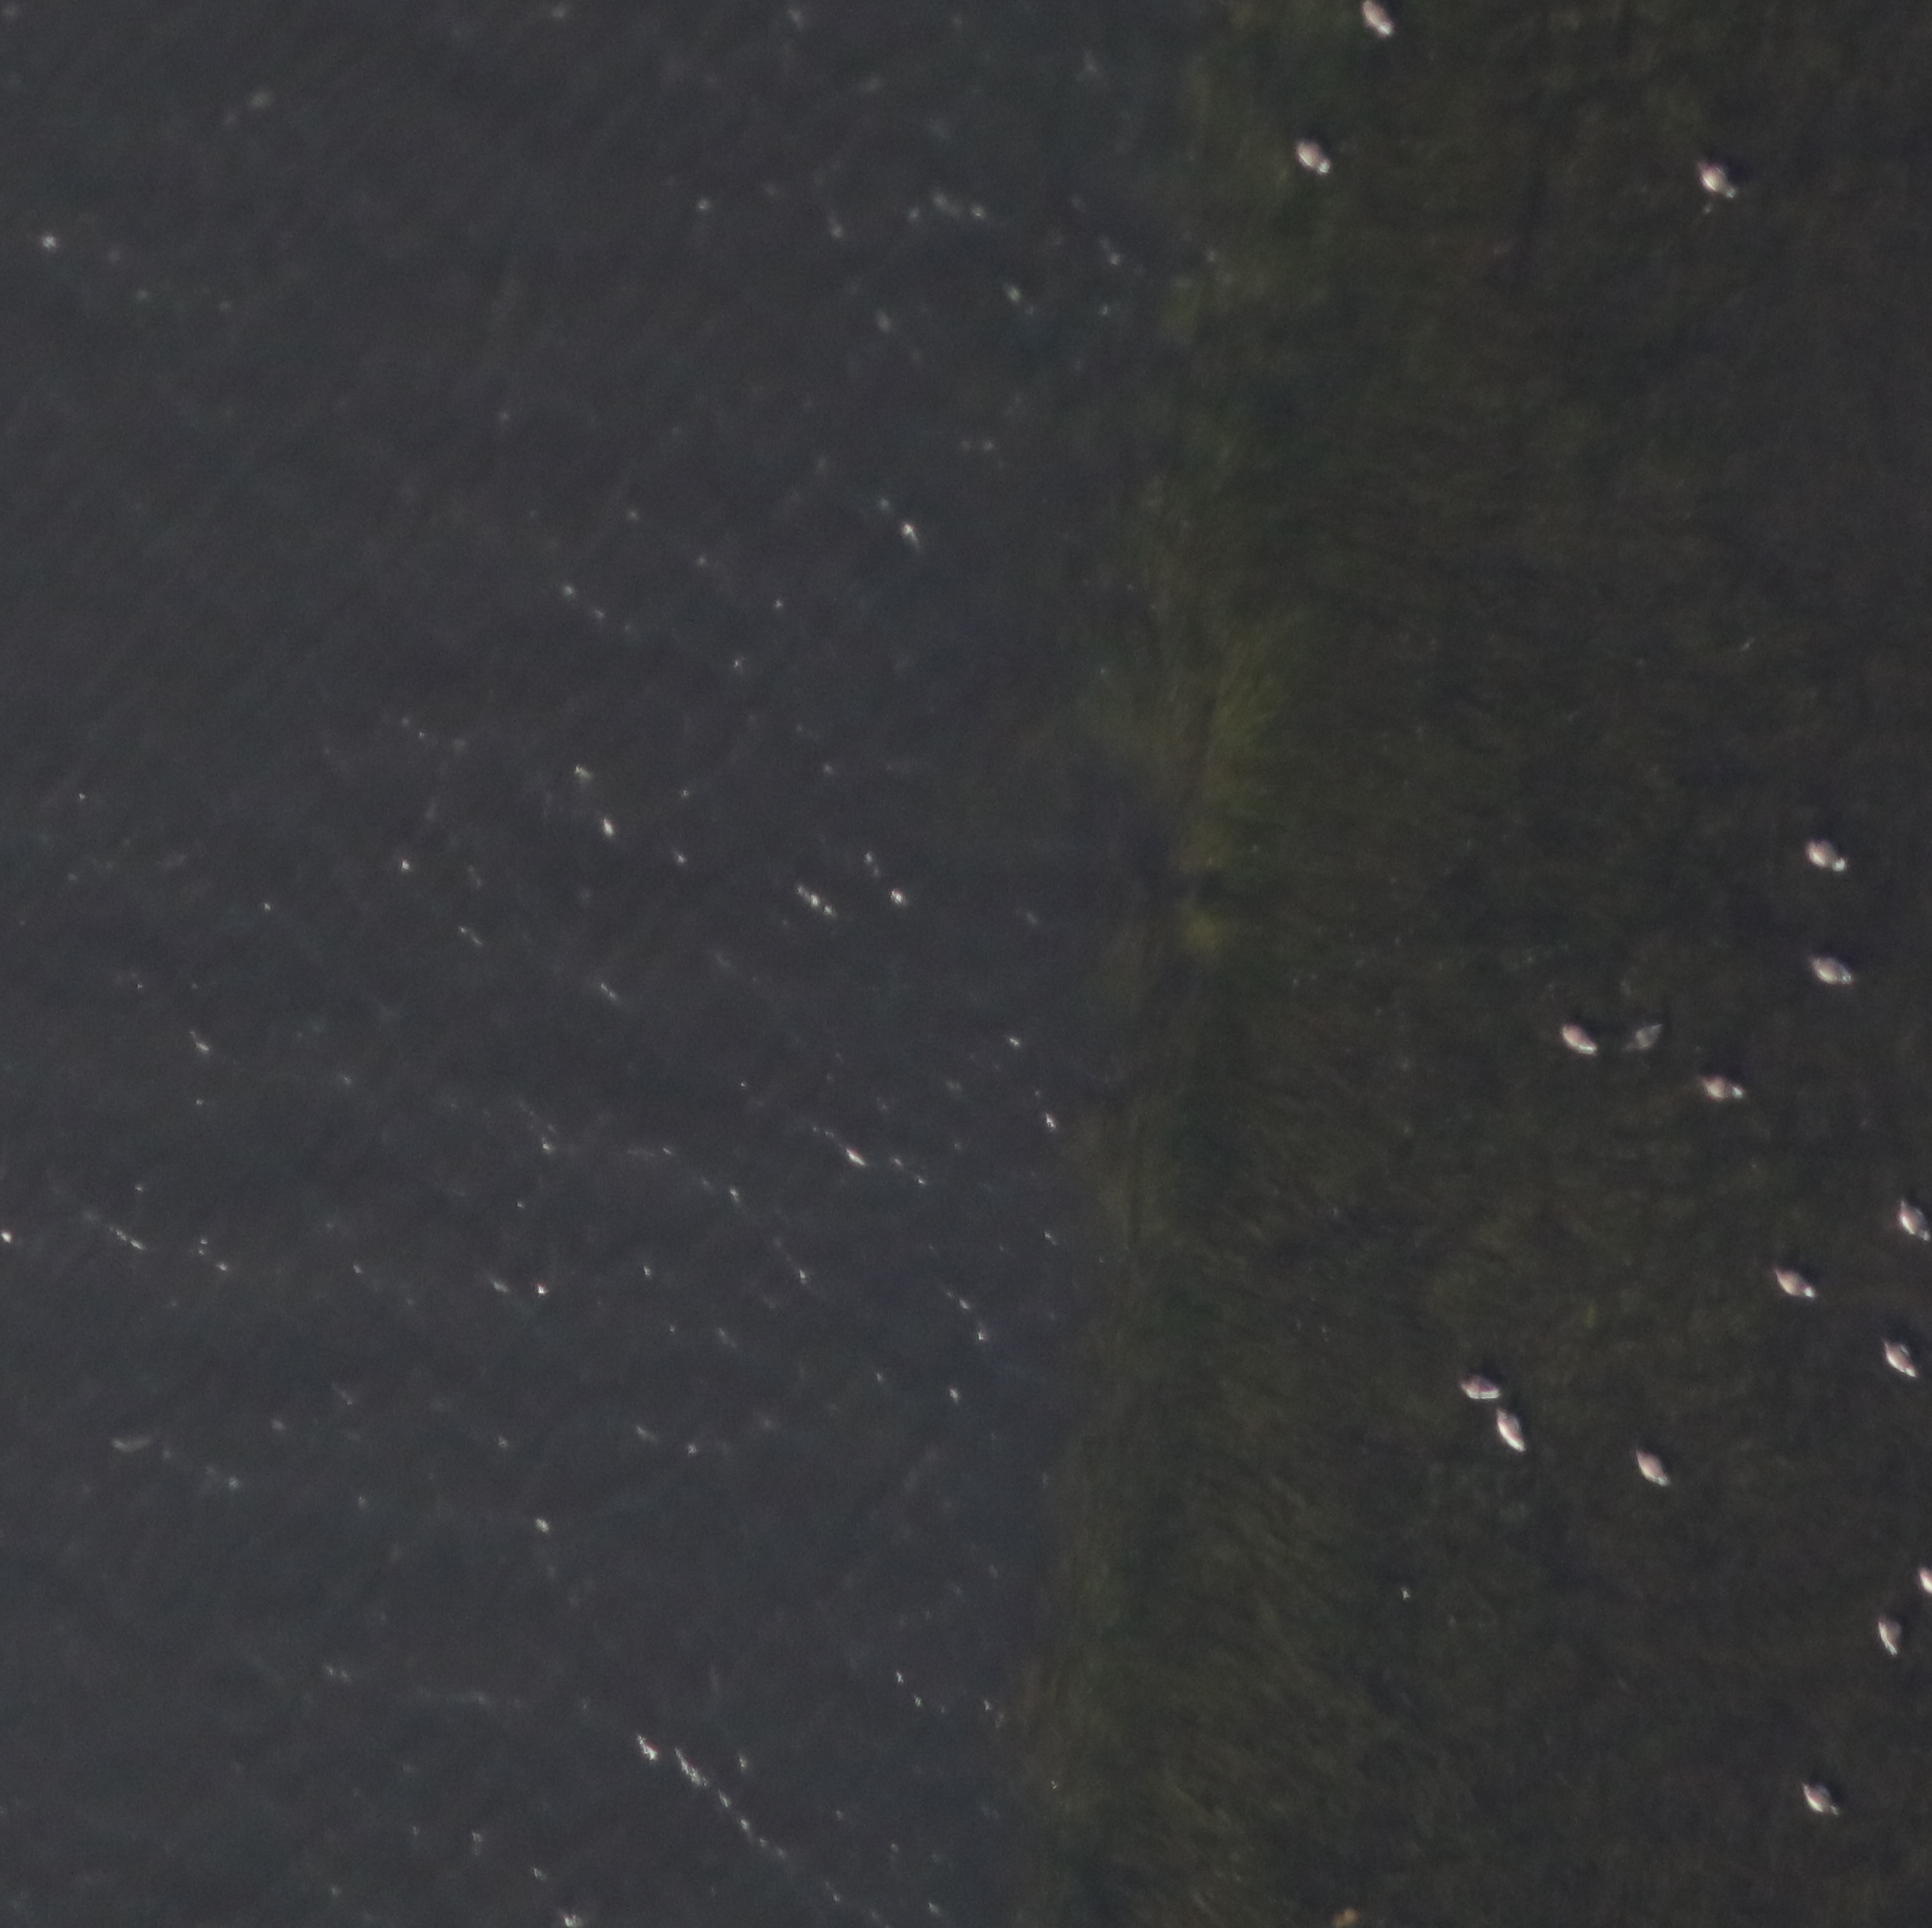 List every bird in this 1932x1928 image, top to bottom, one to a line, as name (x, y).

brant (1377, 17)
brant (1312, 154)
brant (1716, 180)
brant (1827, 852)
brant (1830, 967)
brant (1579, 1032)
brant (1649, 1038)
brant (1718, 1085)
brant (1914, 1220)
brant (1797, 1278)
brant (1899, 1355)
brant (1482, 1378)
brant (1510, 1429)
brant (1652, 1466)
brant (1891, 1636)
brant (1818, 1795)